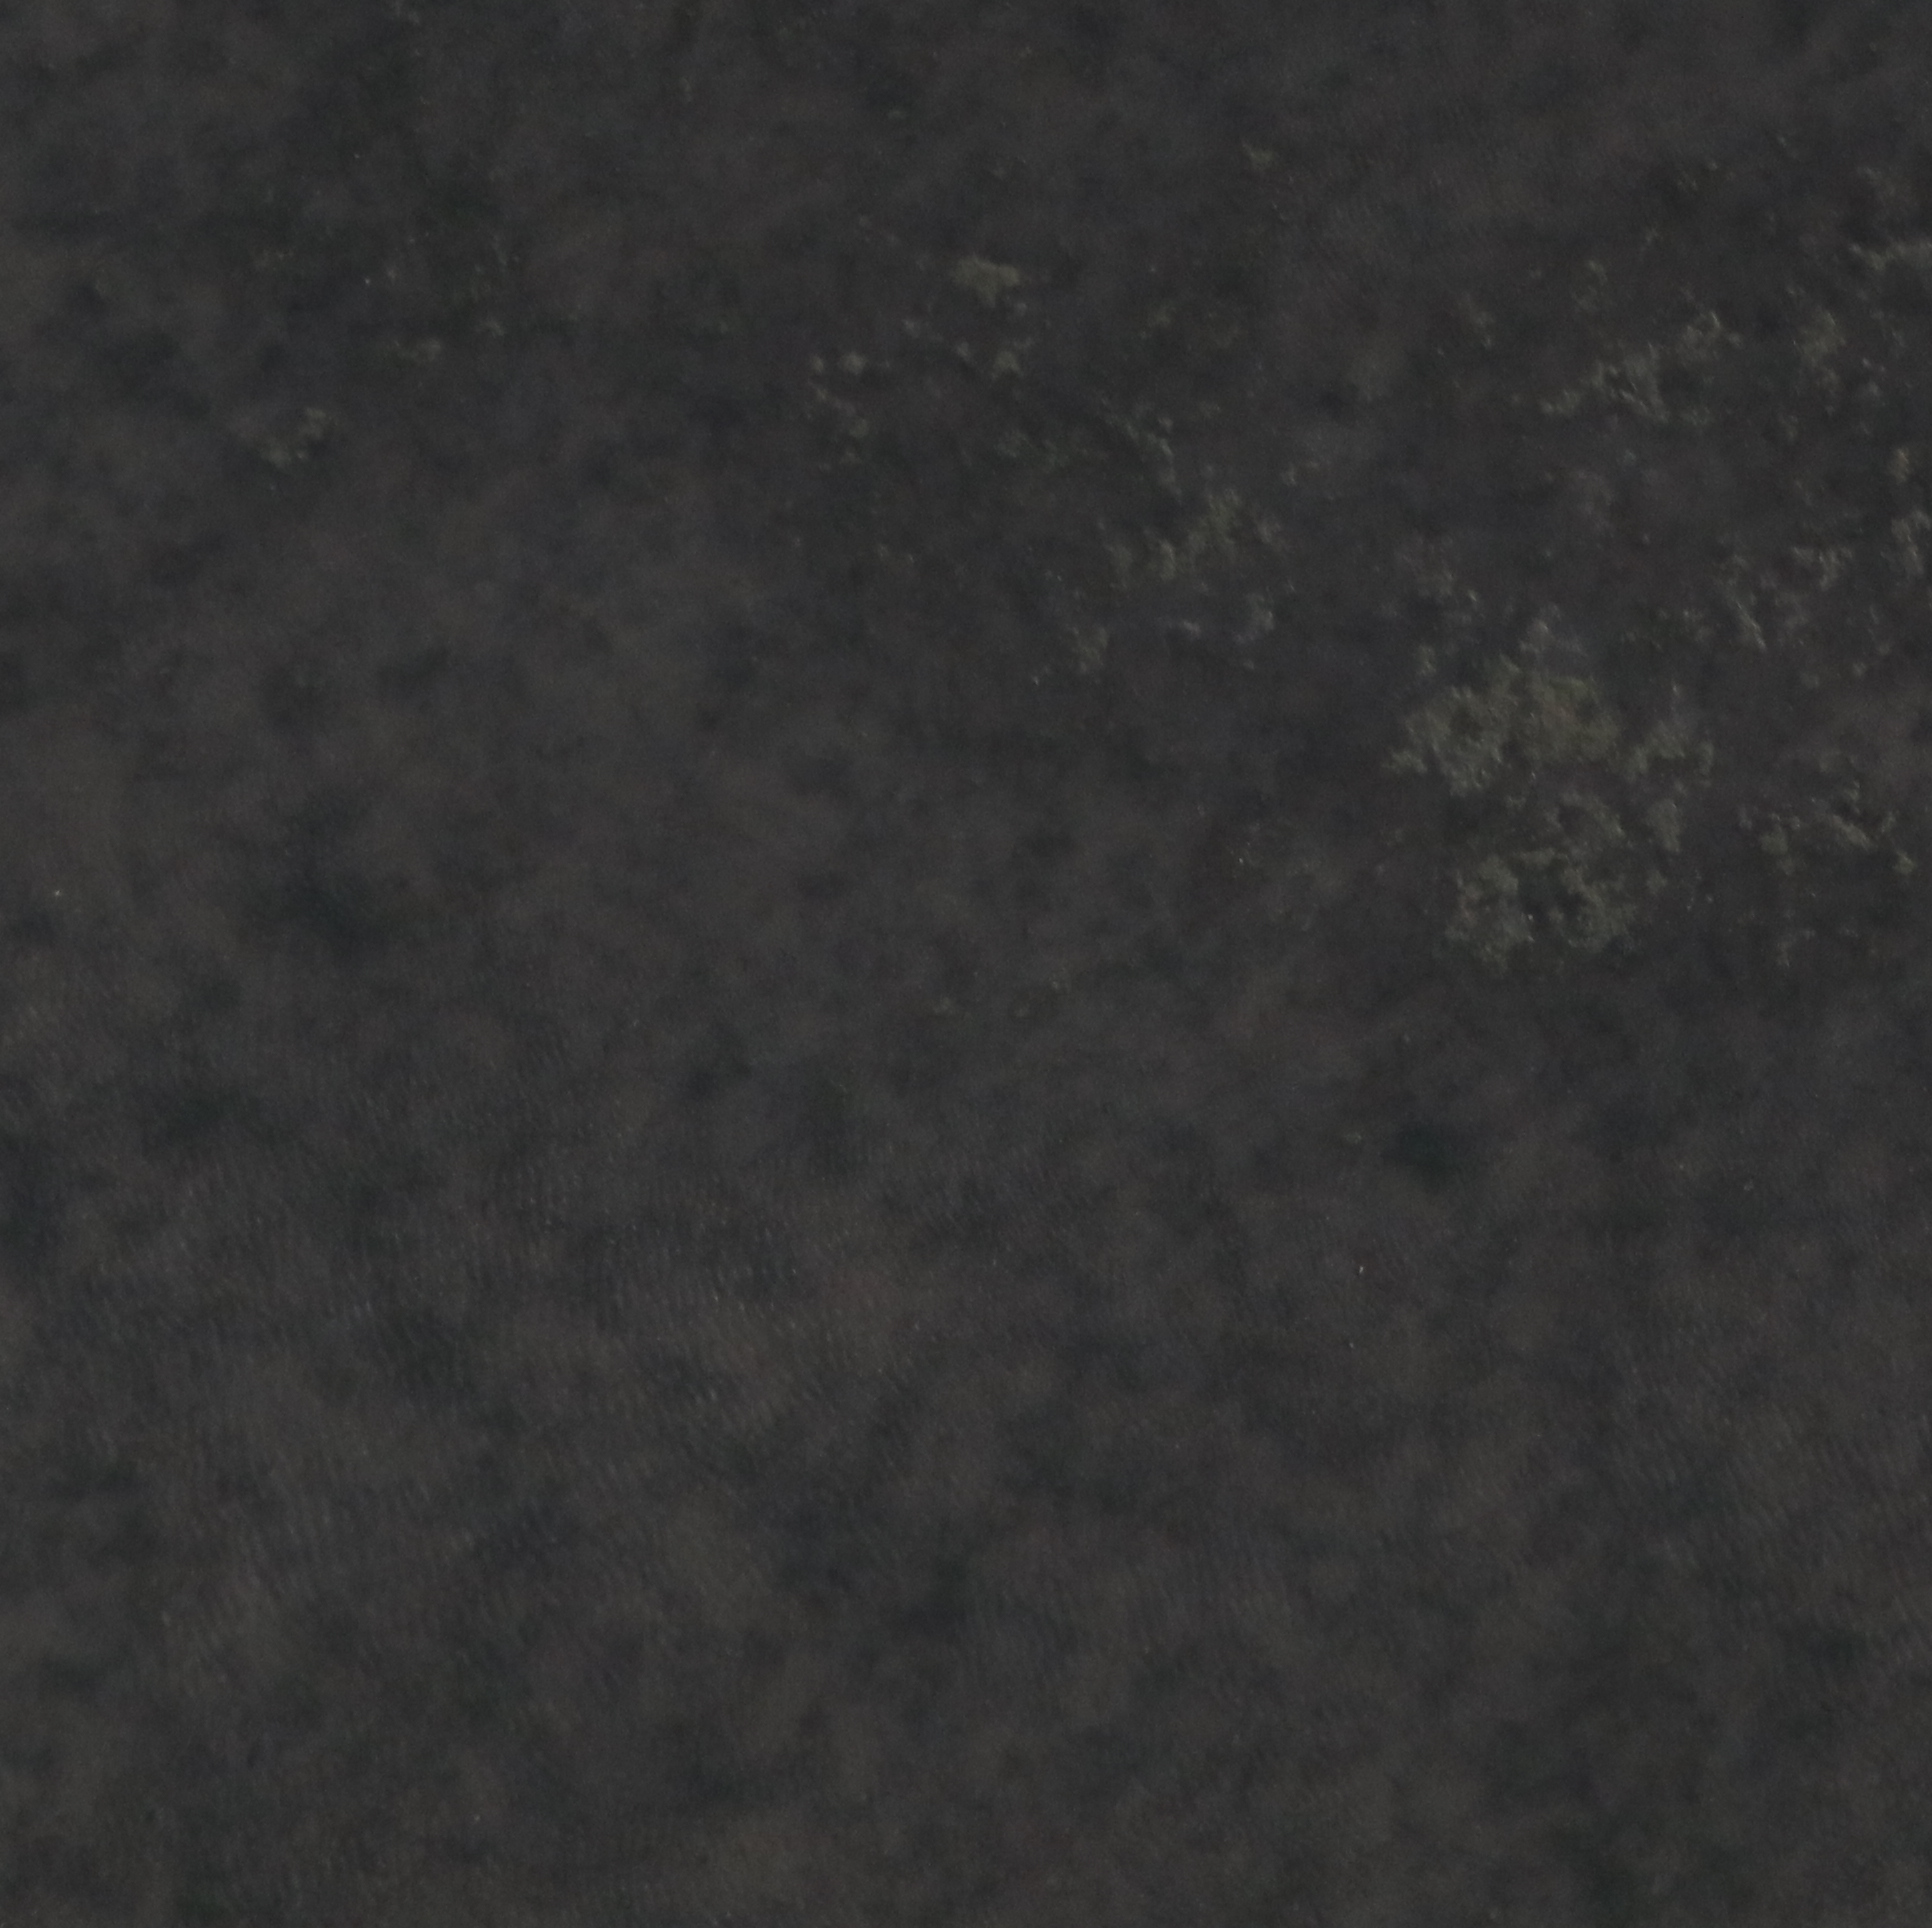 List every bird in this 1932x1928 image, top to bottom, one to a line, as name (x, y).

None